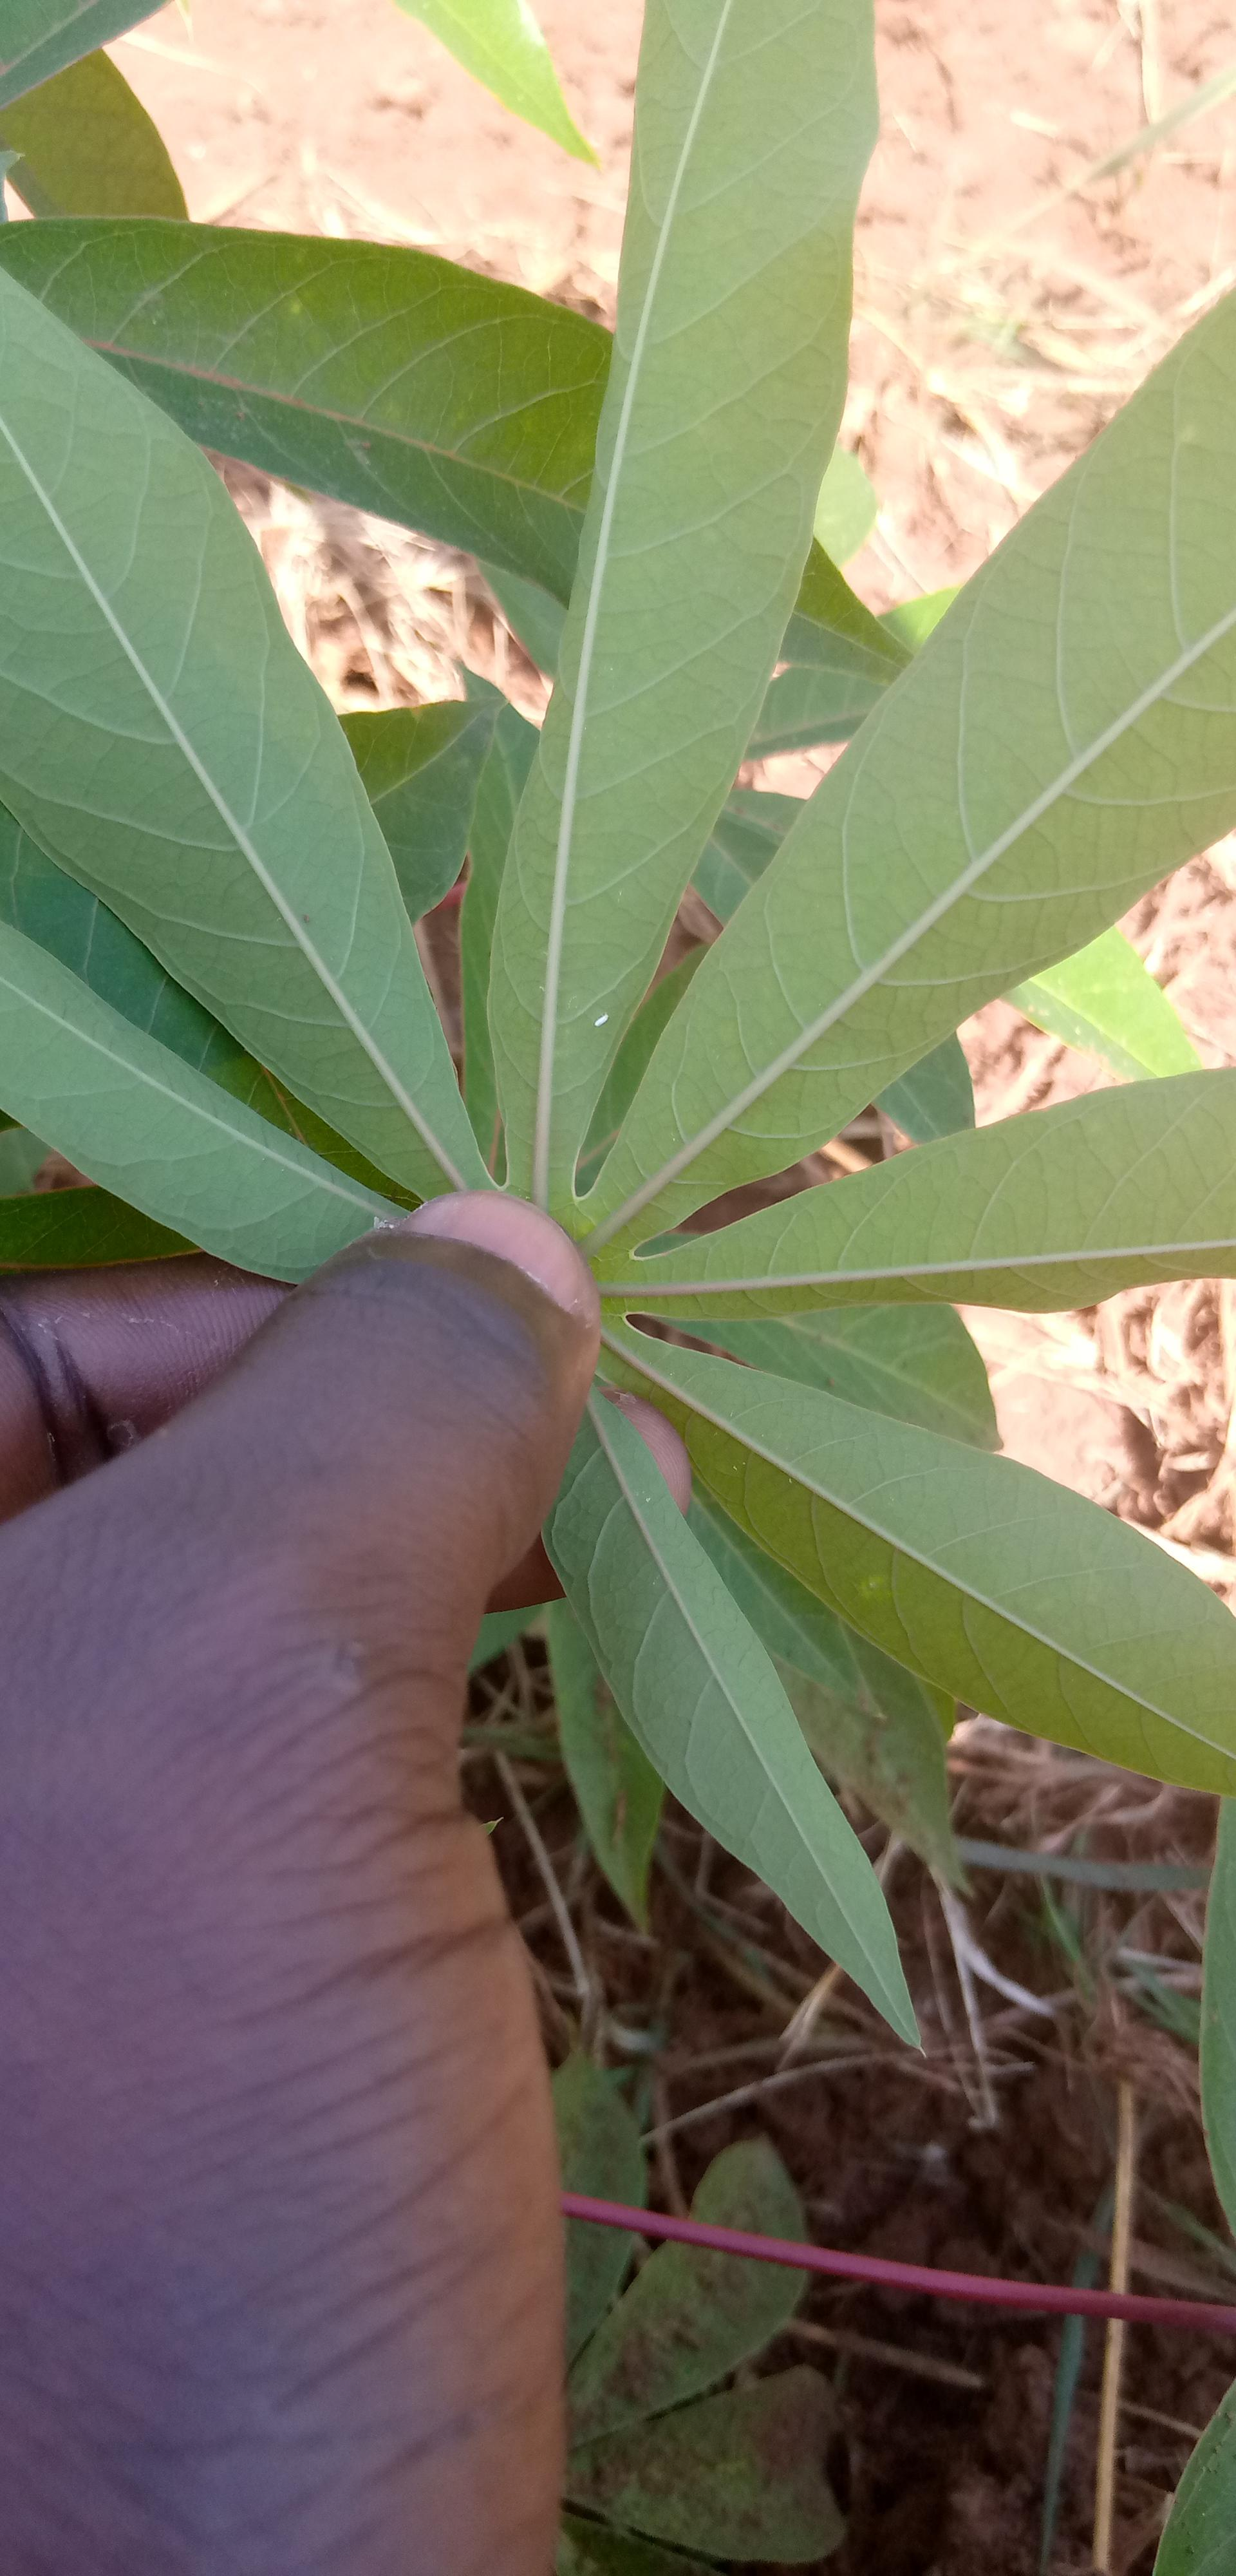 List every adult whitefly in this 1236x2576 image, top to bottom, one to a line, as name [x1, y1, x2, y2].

whitefly [592, 1012, 609, 1030]